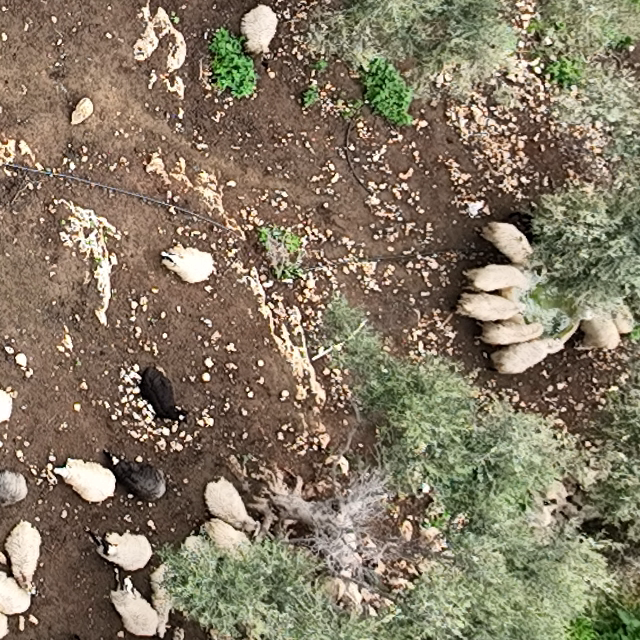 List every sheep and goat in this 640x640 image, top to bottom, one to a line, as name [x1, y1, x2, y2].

sheep [241, 5, 278, 67]
sheep [481, 220, 545, 274]
sheep [160, 244, 217, 284]
sheep [464, 263, 541, 292]
sheep [458, 290, 527, 322]
sheep [608, 293, 635, 336]
sheep [574, 305, 619, 353]
sheep [471, 321, 544, 344]
sheep [487, 336, 562, 376]
sheep [139, 366, 188, 424]
sheep [0, 369, 14, 424]
sheep [111, 452, 165, 500]
sheep [52, 457, 118, 504]
sheep [0, 461, 29, 503]
sheep [205, 474, 261, 538]
sheep [523, 481, 565, 528]
sheep [201, 517, 272, 573]
sheep [4, 520, 42, 594]
sheep [84, 527, 154, 571]
sheep [180, 534, 221, 569]
sheep [0, 561, 33, 615]
sheep [150, 563, 185, 638]
sheep [108, 566, 156, 635]
sheep [0, 594, 10, 639]